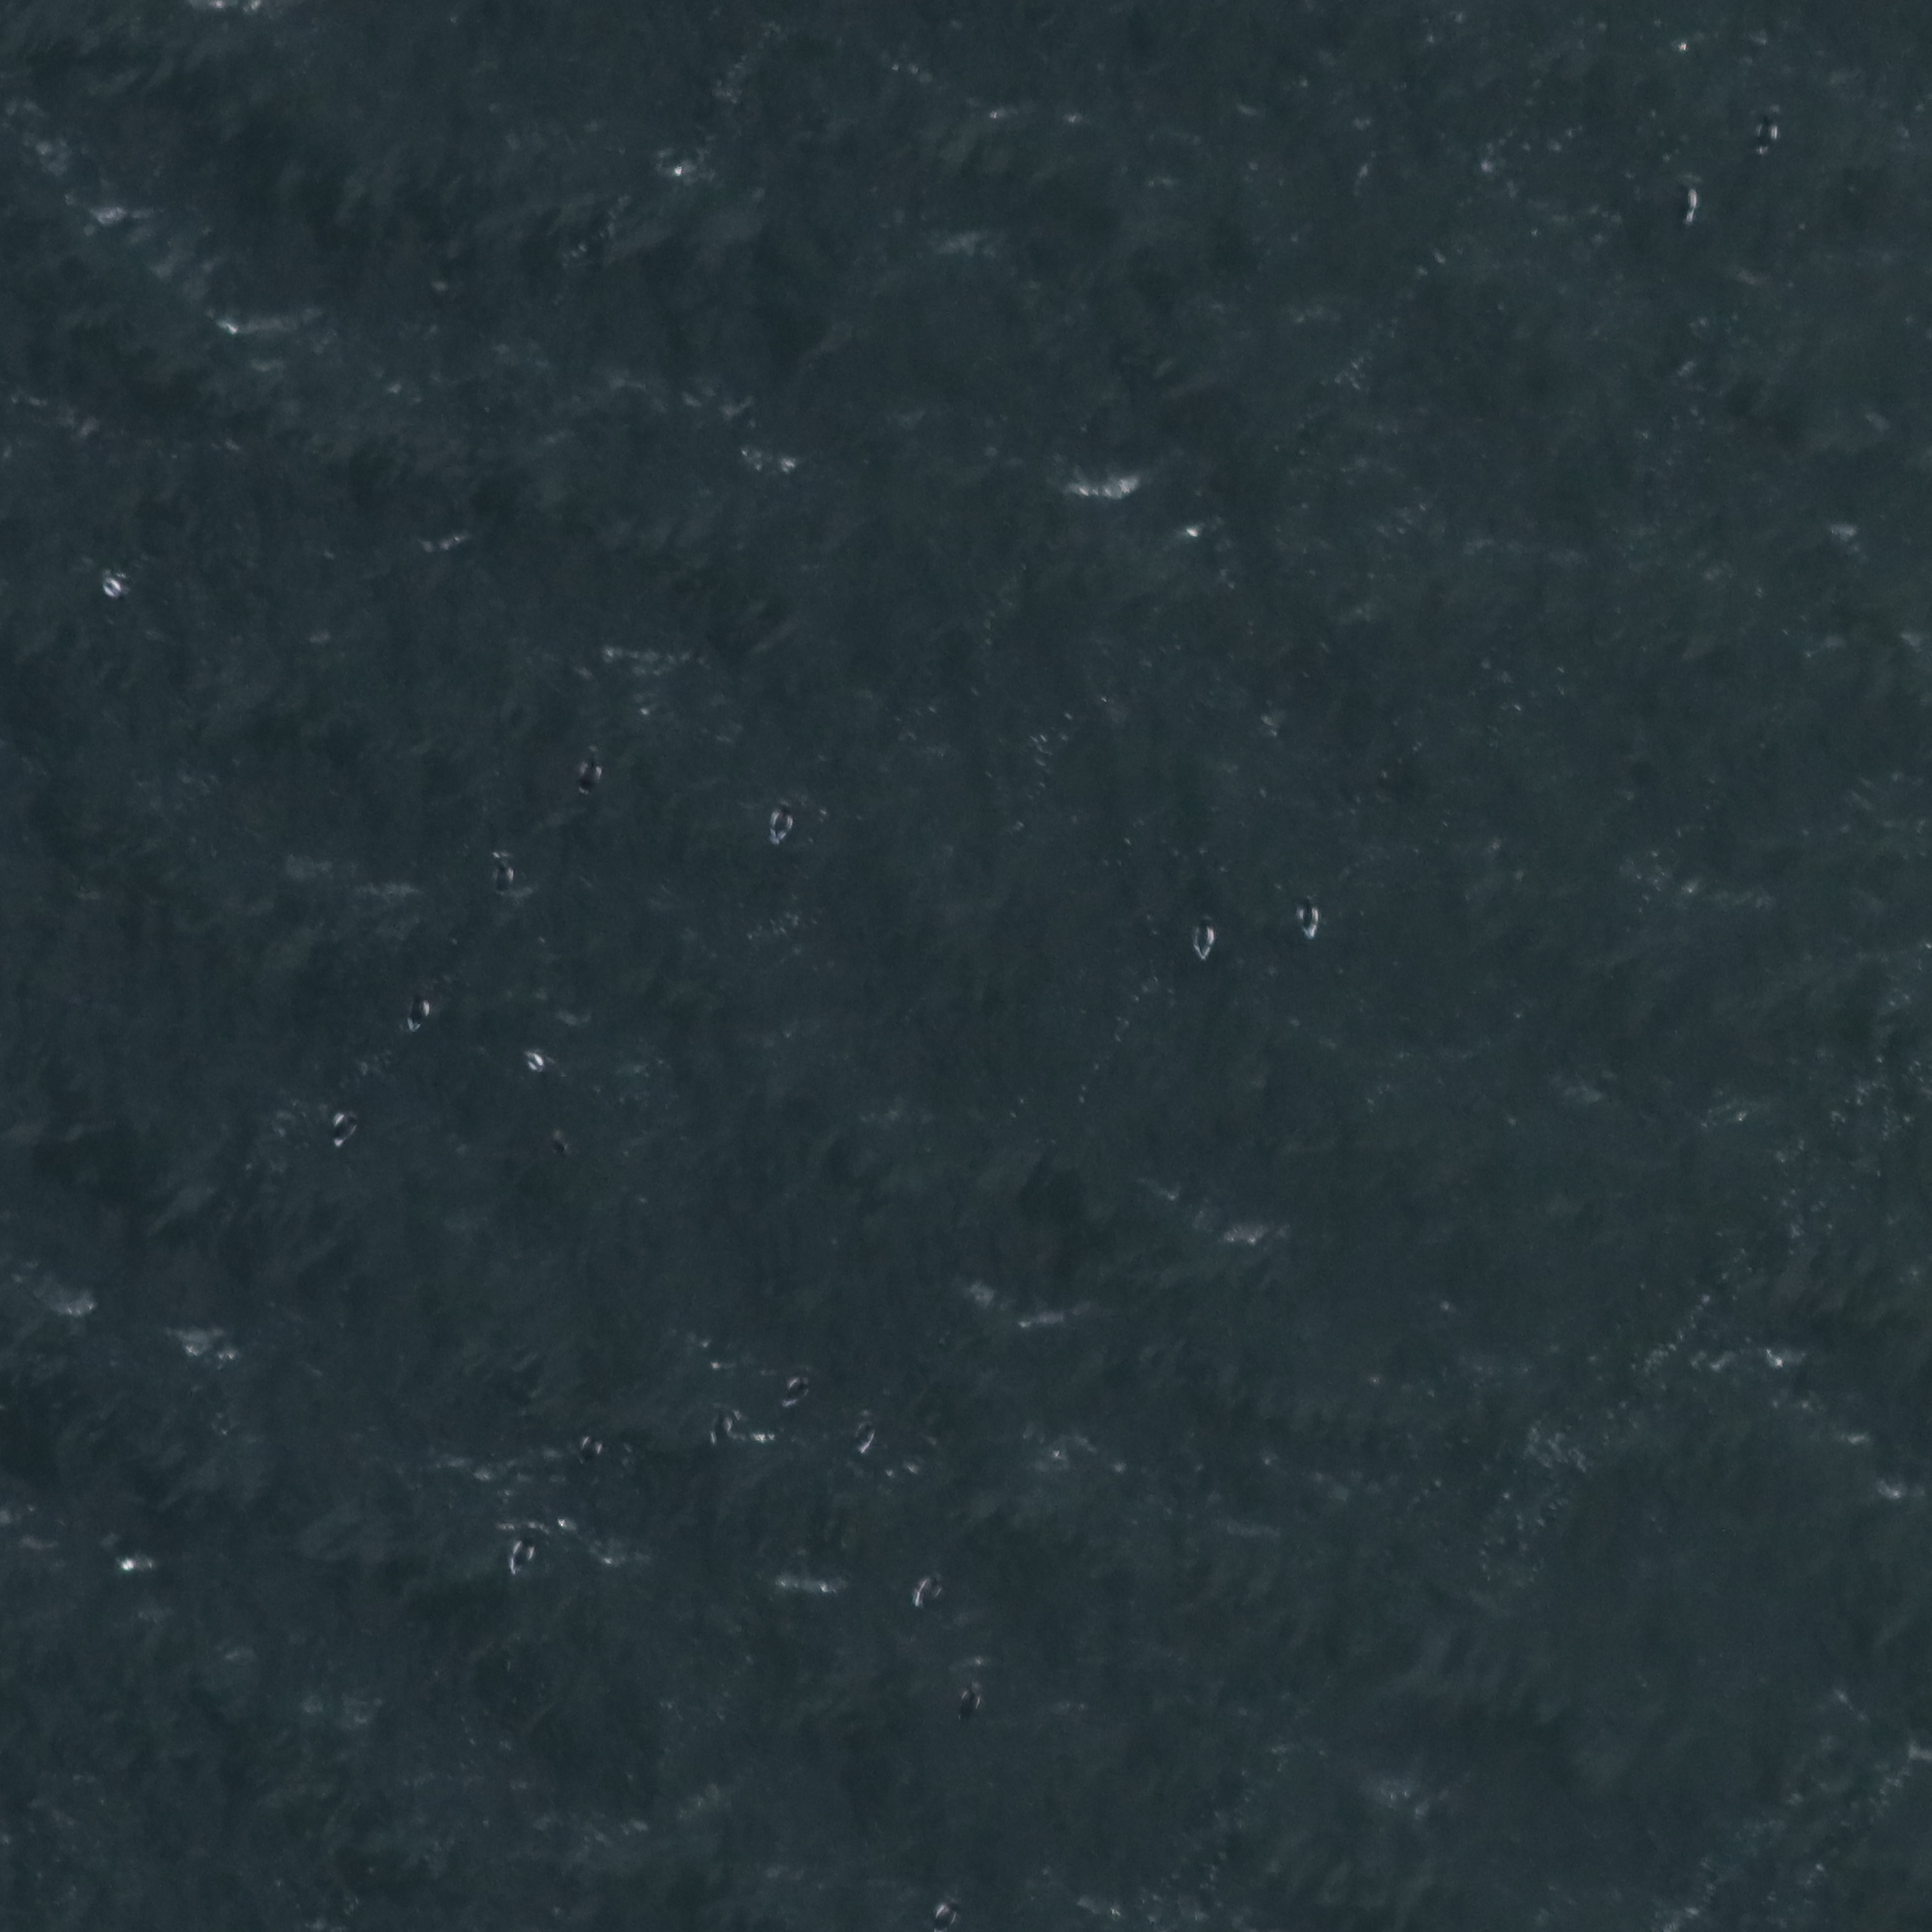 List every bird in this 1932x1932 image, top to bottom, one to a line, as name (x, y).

brant (1768, 132)
brant (1689, 202)
brant (111, 583)
brant (589, 777)
brant (781, 824)
brant (500, 880)
brant (1310, 919)
brant (1202, 940)
brant (418, 1015)
other bird (536, 1062)
brant (343, 1126)
other bird (560, 1146)
brant (795, 1387)
brant (720, 1426)
brant (864, 1434)
brant (592, 1449)
brant (522, 1554)
brant (929, 1591)
brant (968, 1703)
brant (944, 1920)